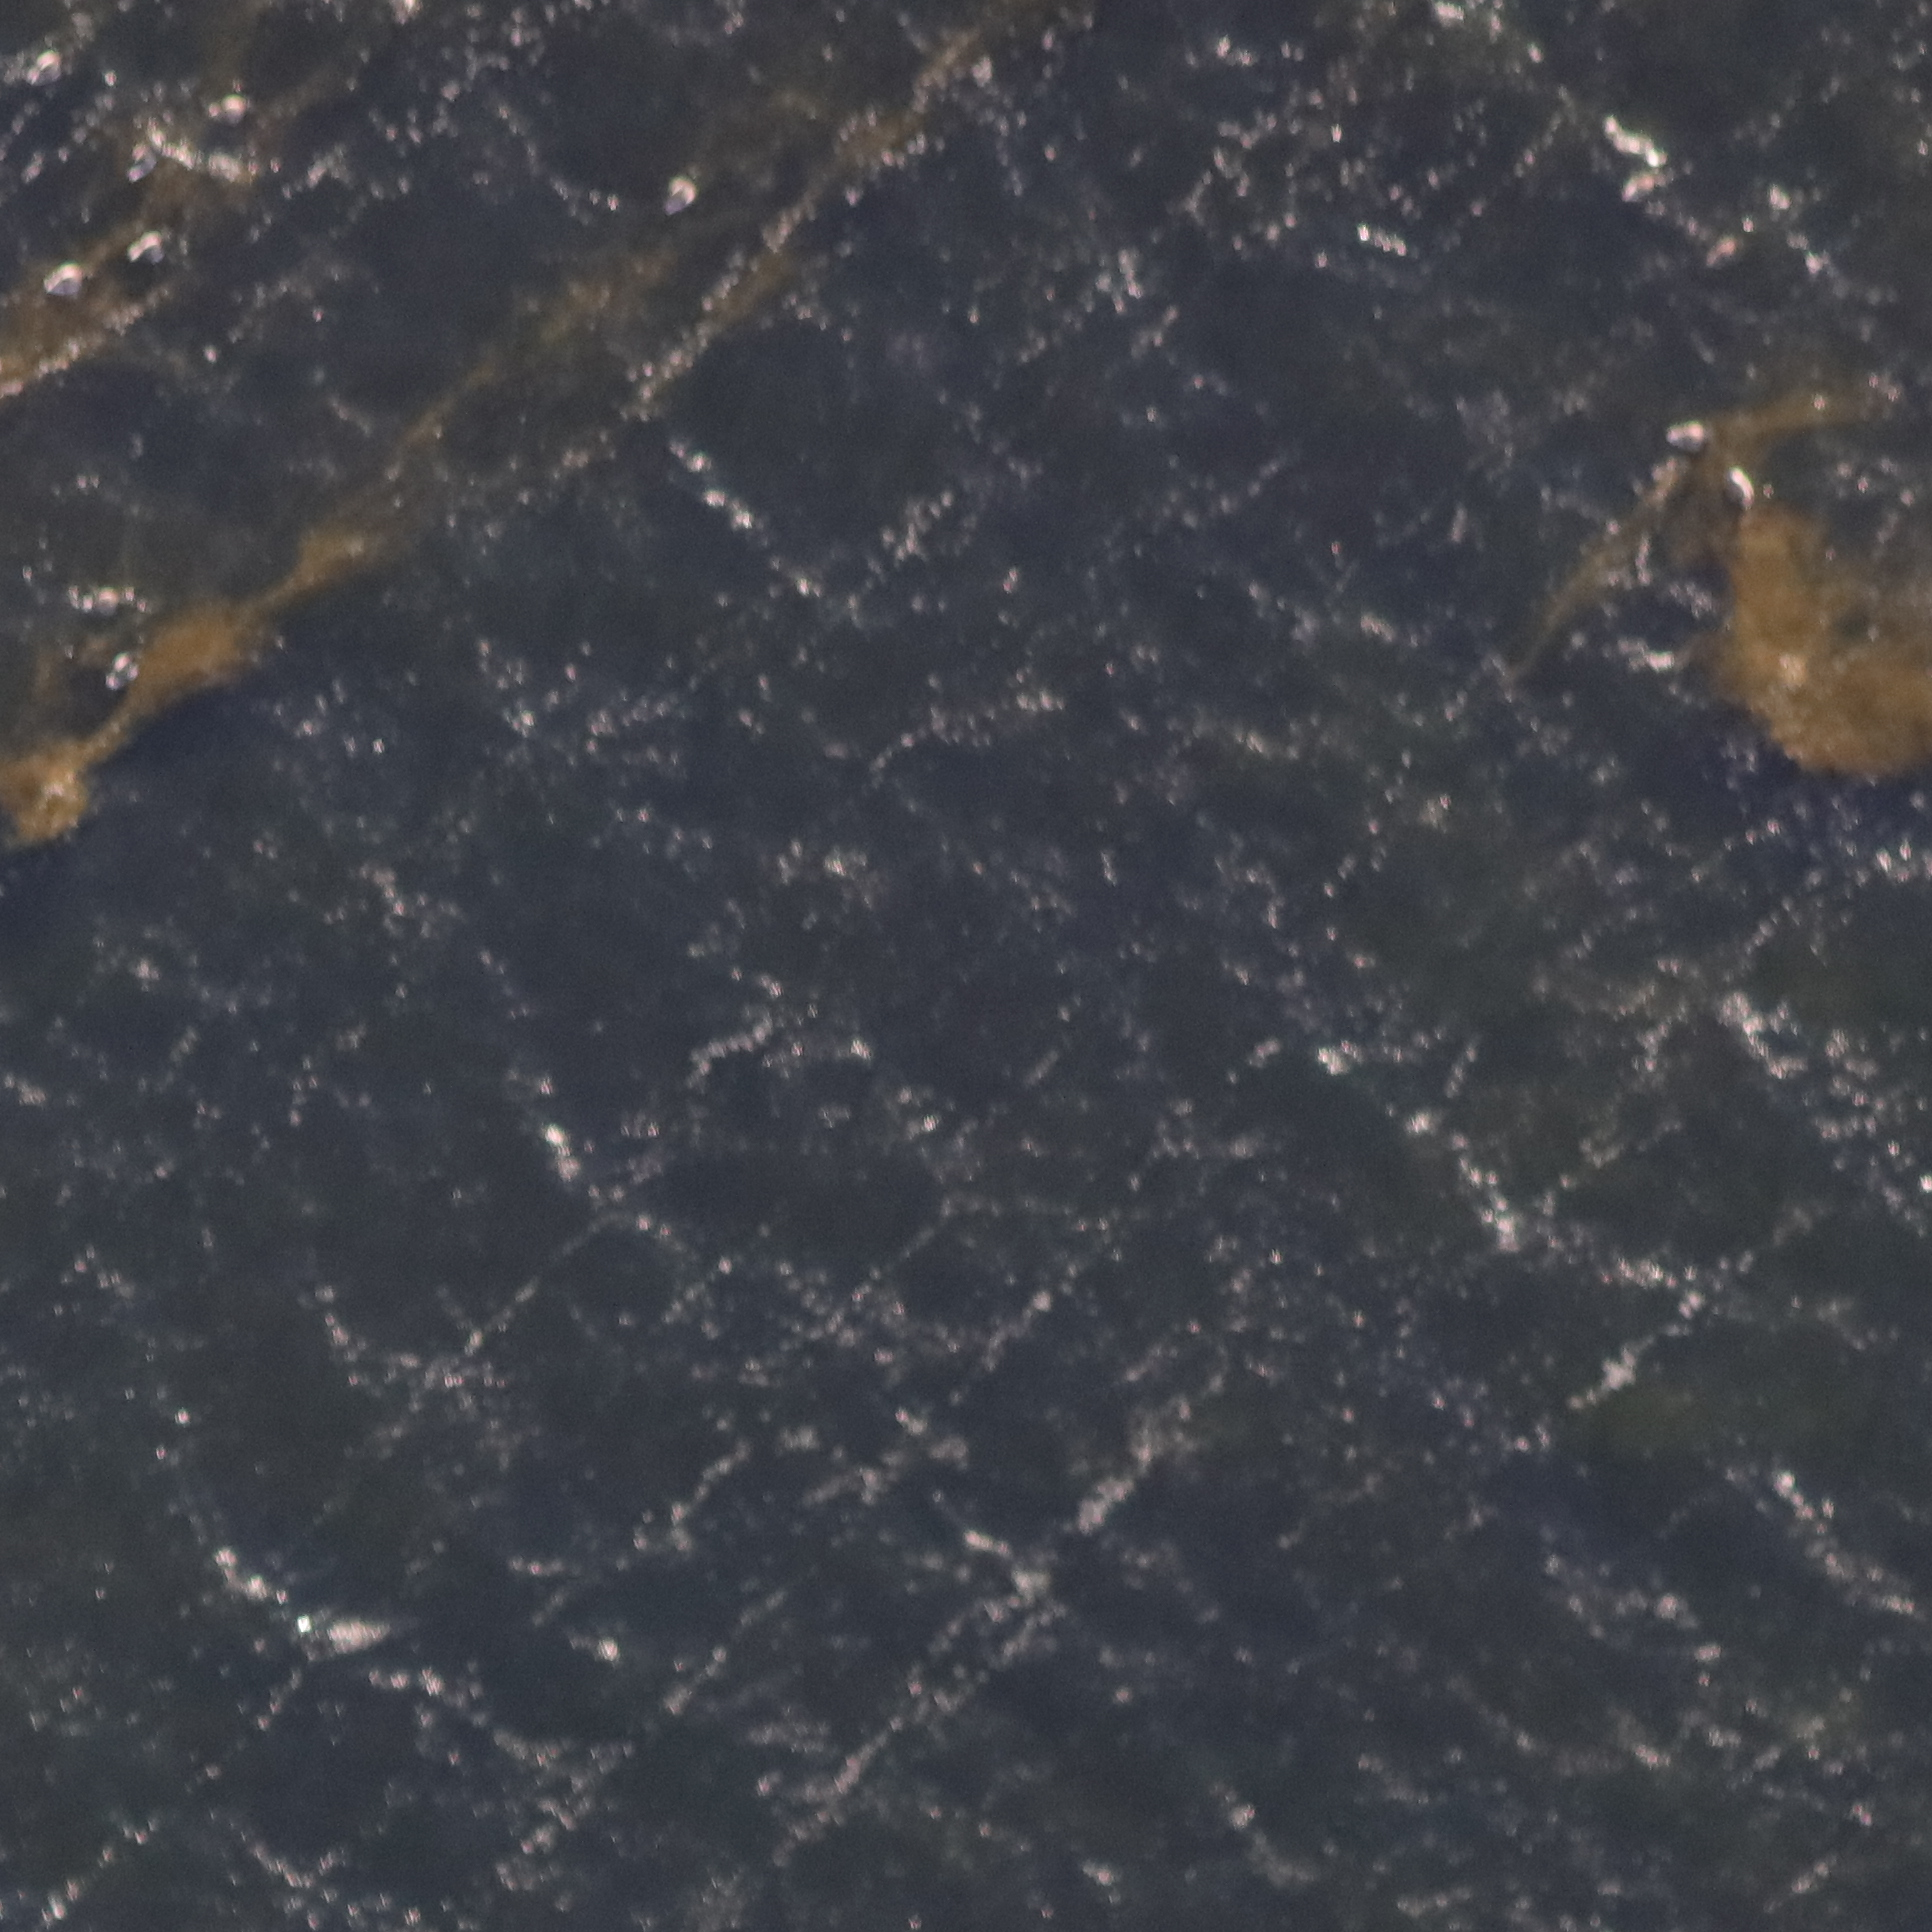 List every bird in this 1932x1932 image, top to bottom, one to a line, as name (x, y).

brant (49, 68)
brant (237, 110)
brant (140, 162)
brant (1646, 188)
brant (680, 202)
brant (151, 251)
brant (1724, 251)
brant (70, 278)
brant (1687, 438)
brant (1742, 488)
brant (111, 605)
brant (120, 672)